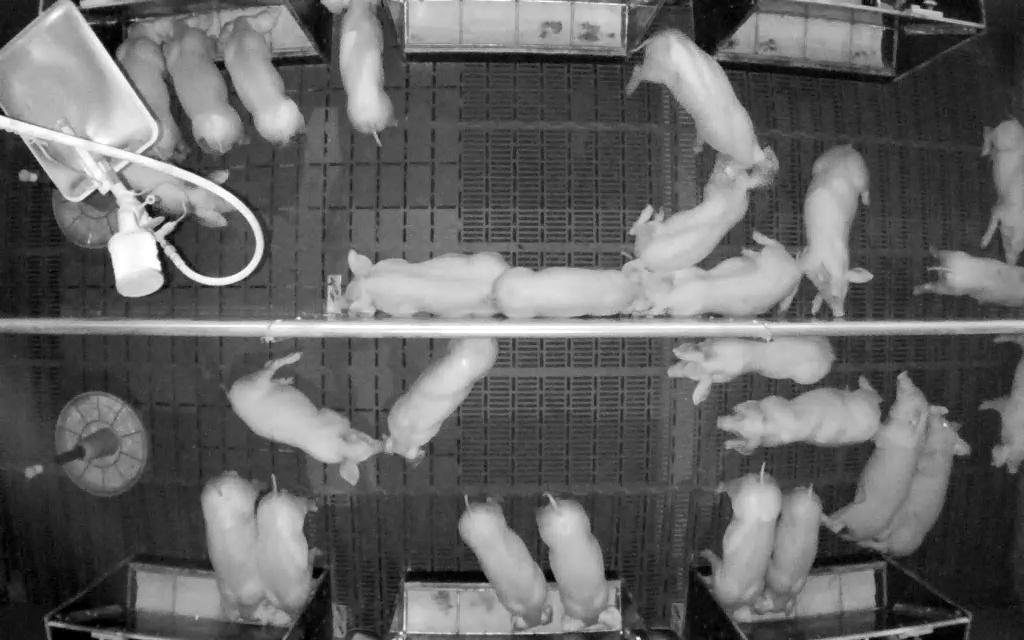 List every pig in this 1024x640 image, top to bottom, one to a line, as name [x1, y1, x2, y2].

pig [321, 1, 399, 147]
pig [213, 6, 310, 151]
pig [155, 13, 250, 156]
pig [114, 16, 192, 165]
pig [625, 26, 780, 189]
pig [977, 110, 1023, 265]
pig [776, 139, 875, 319]
pig [628, 153, 761, 274]
pig [116, 156, 244, 228]
pig [631, 230, 805, 319]
pig [914, 244, 1023, 310]
pig [337, 247, 512, 316]
pig [486, 257, 658, 316]
pig [666, 336, 836, 405]
pig [976, 336, 1023, 473]
pig [380, 337, 498, 468]
pig [217, 353, 383, 485]
pig [824, 370, 949, 540]
pig [717, 375, 887, 457]
pig [856, 415, 972, 557]
pig [699, 463, 785, 624]
pig [200, 470, 268, 623]
pig [256, 474, 329, 624]
pig [755, 481, 824, 617]
pig [534, 492, 623, 634]
pig [458, 494, 553, 630]